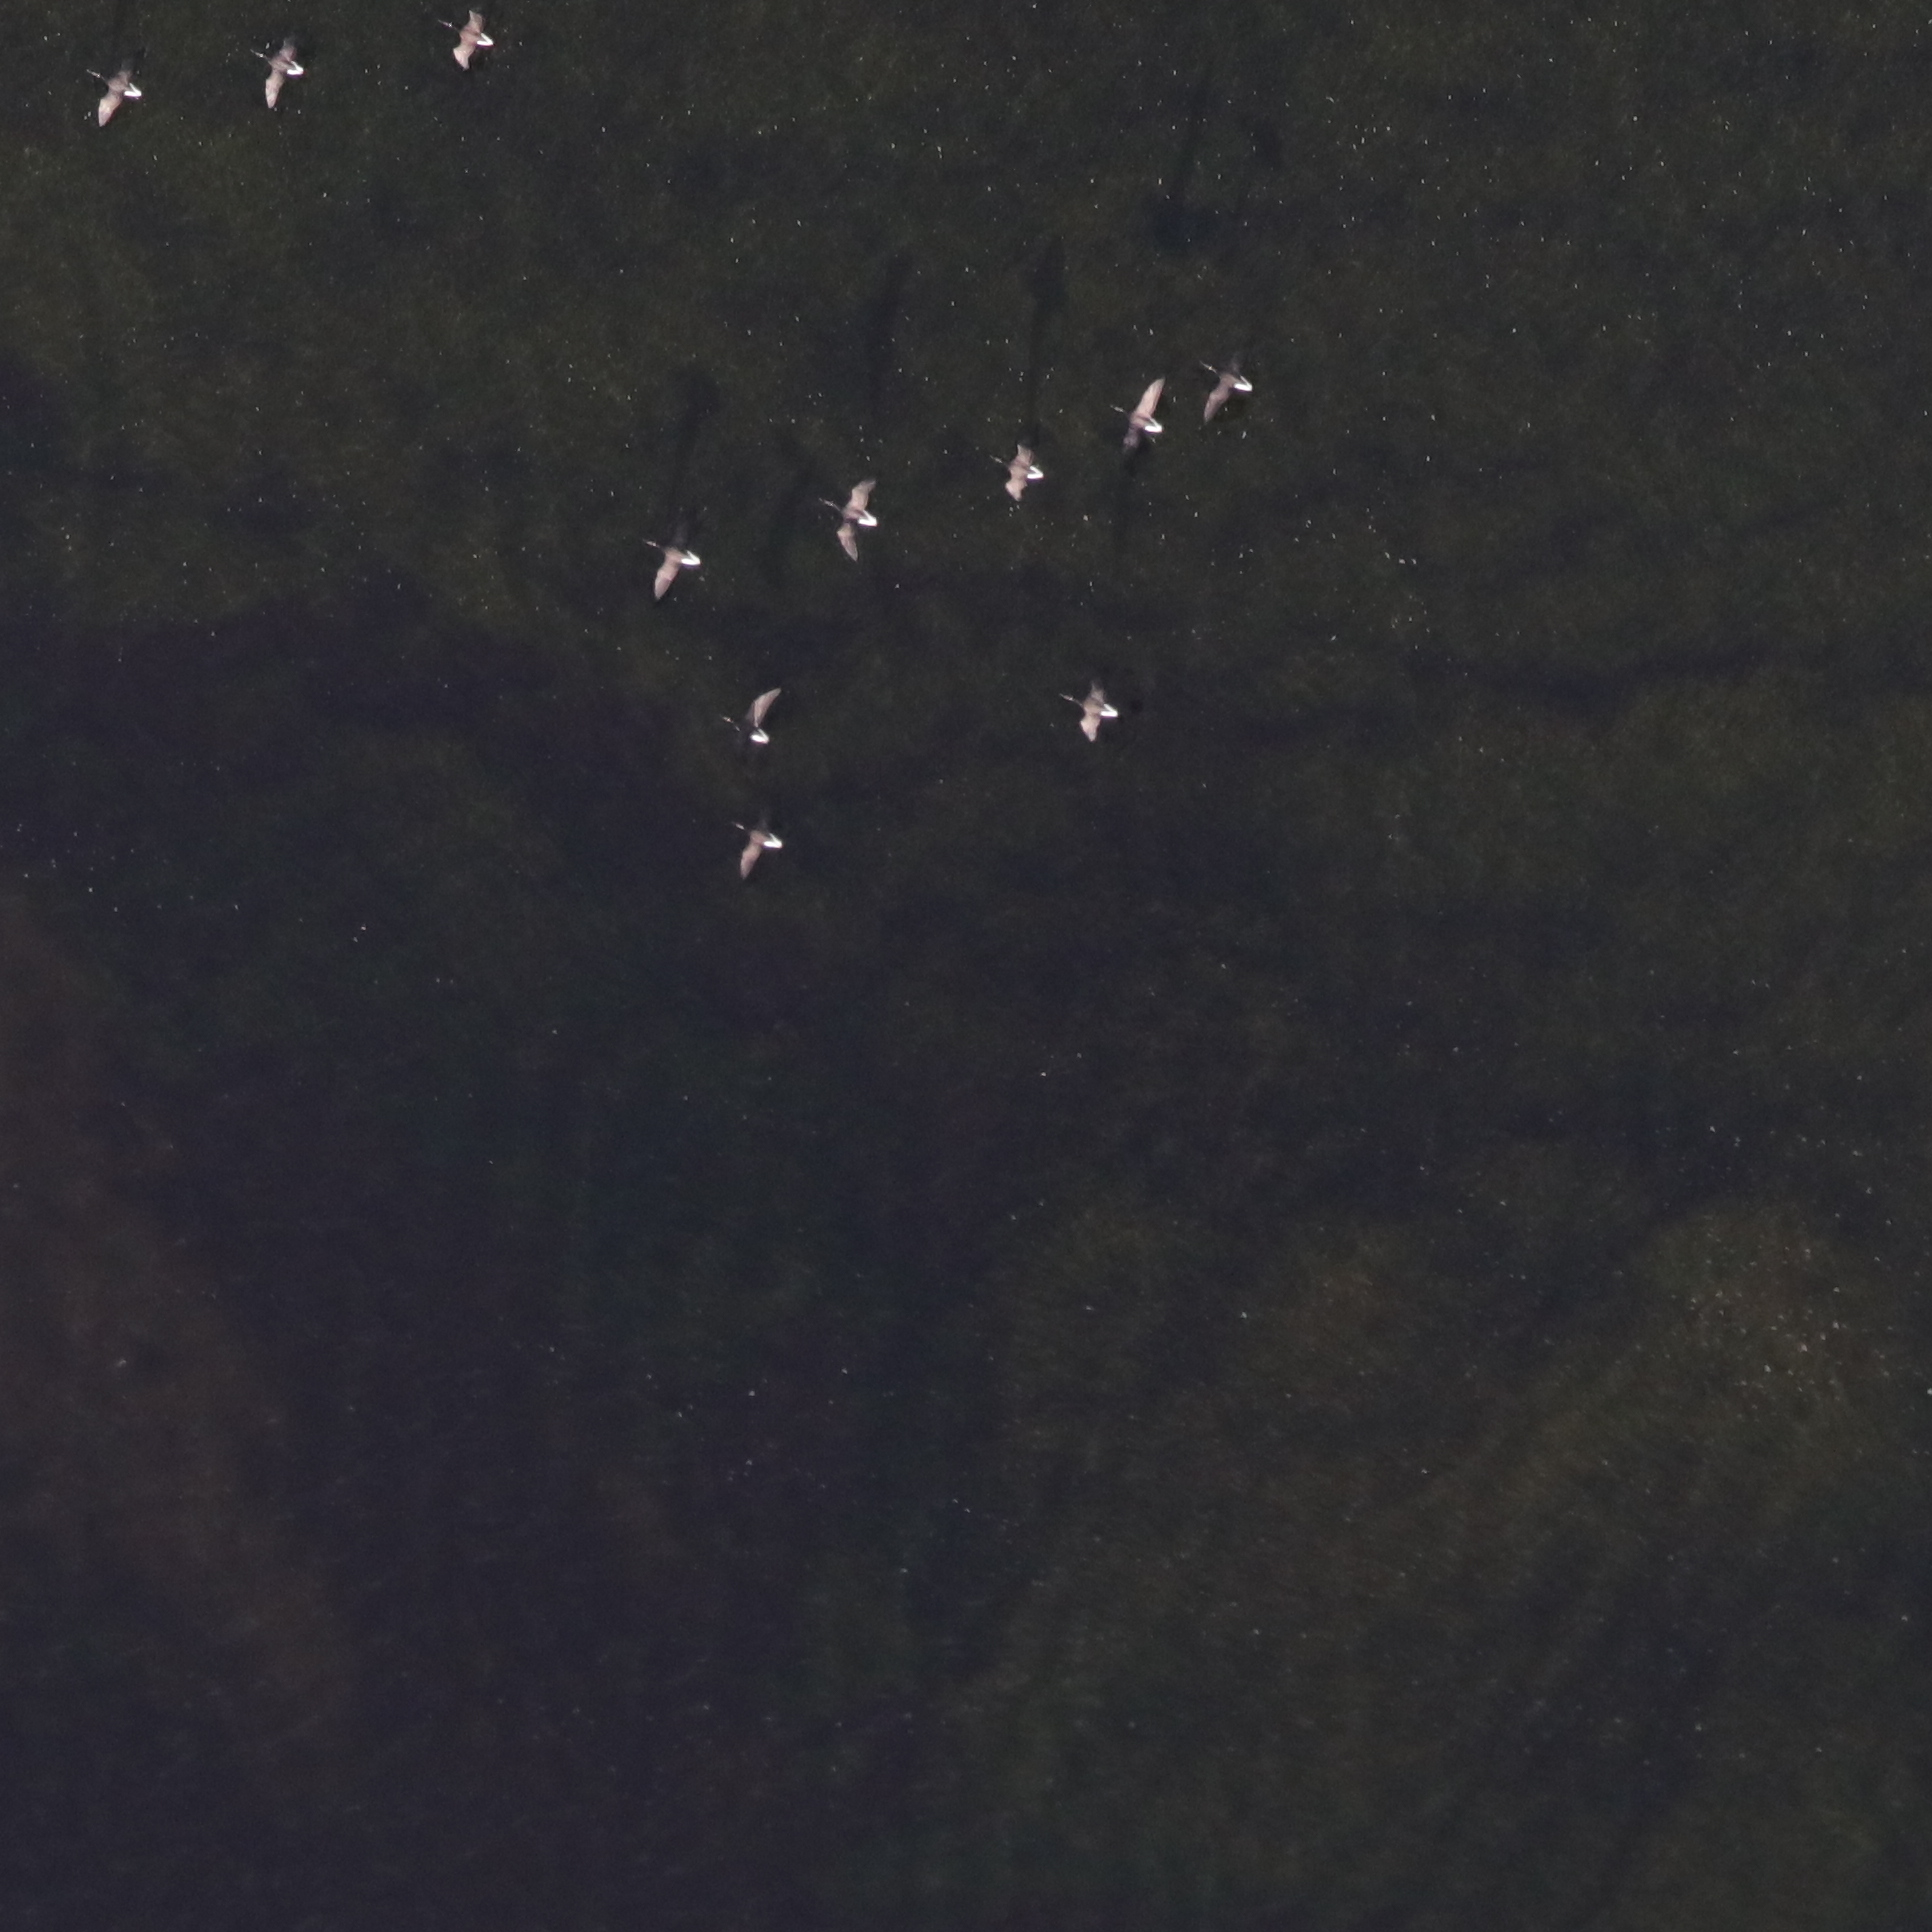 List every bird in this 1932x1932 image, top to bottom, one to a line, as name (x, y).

brant (471, 35)
brant (284, 74)
brant (111, 99)
brant (1230, 381)
brant (1143, 423)
brant (1022, 468)
brant (853, 514)
brant (671, 571)
brant (1097, 707)
brant (760, 717)
brant (760, 846)